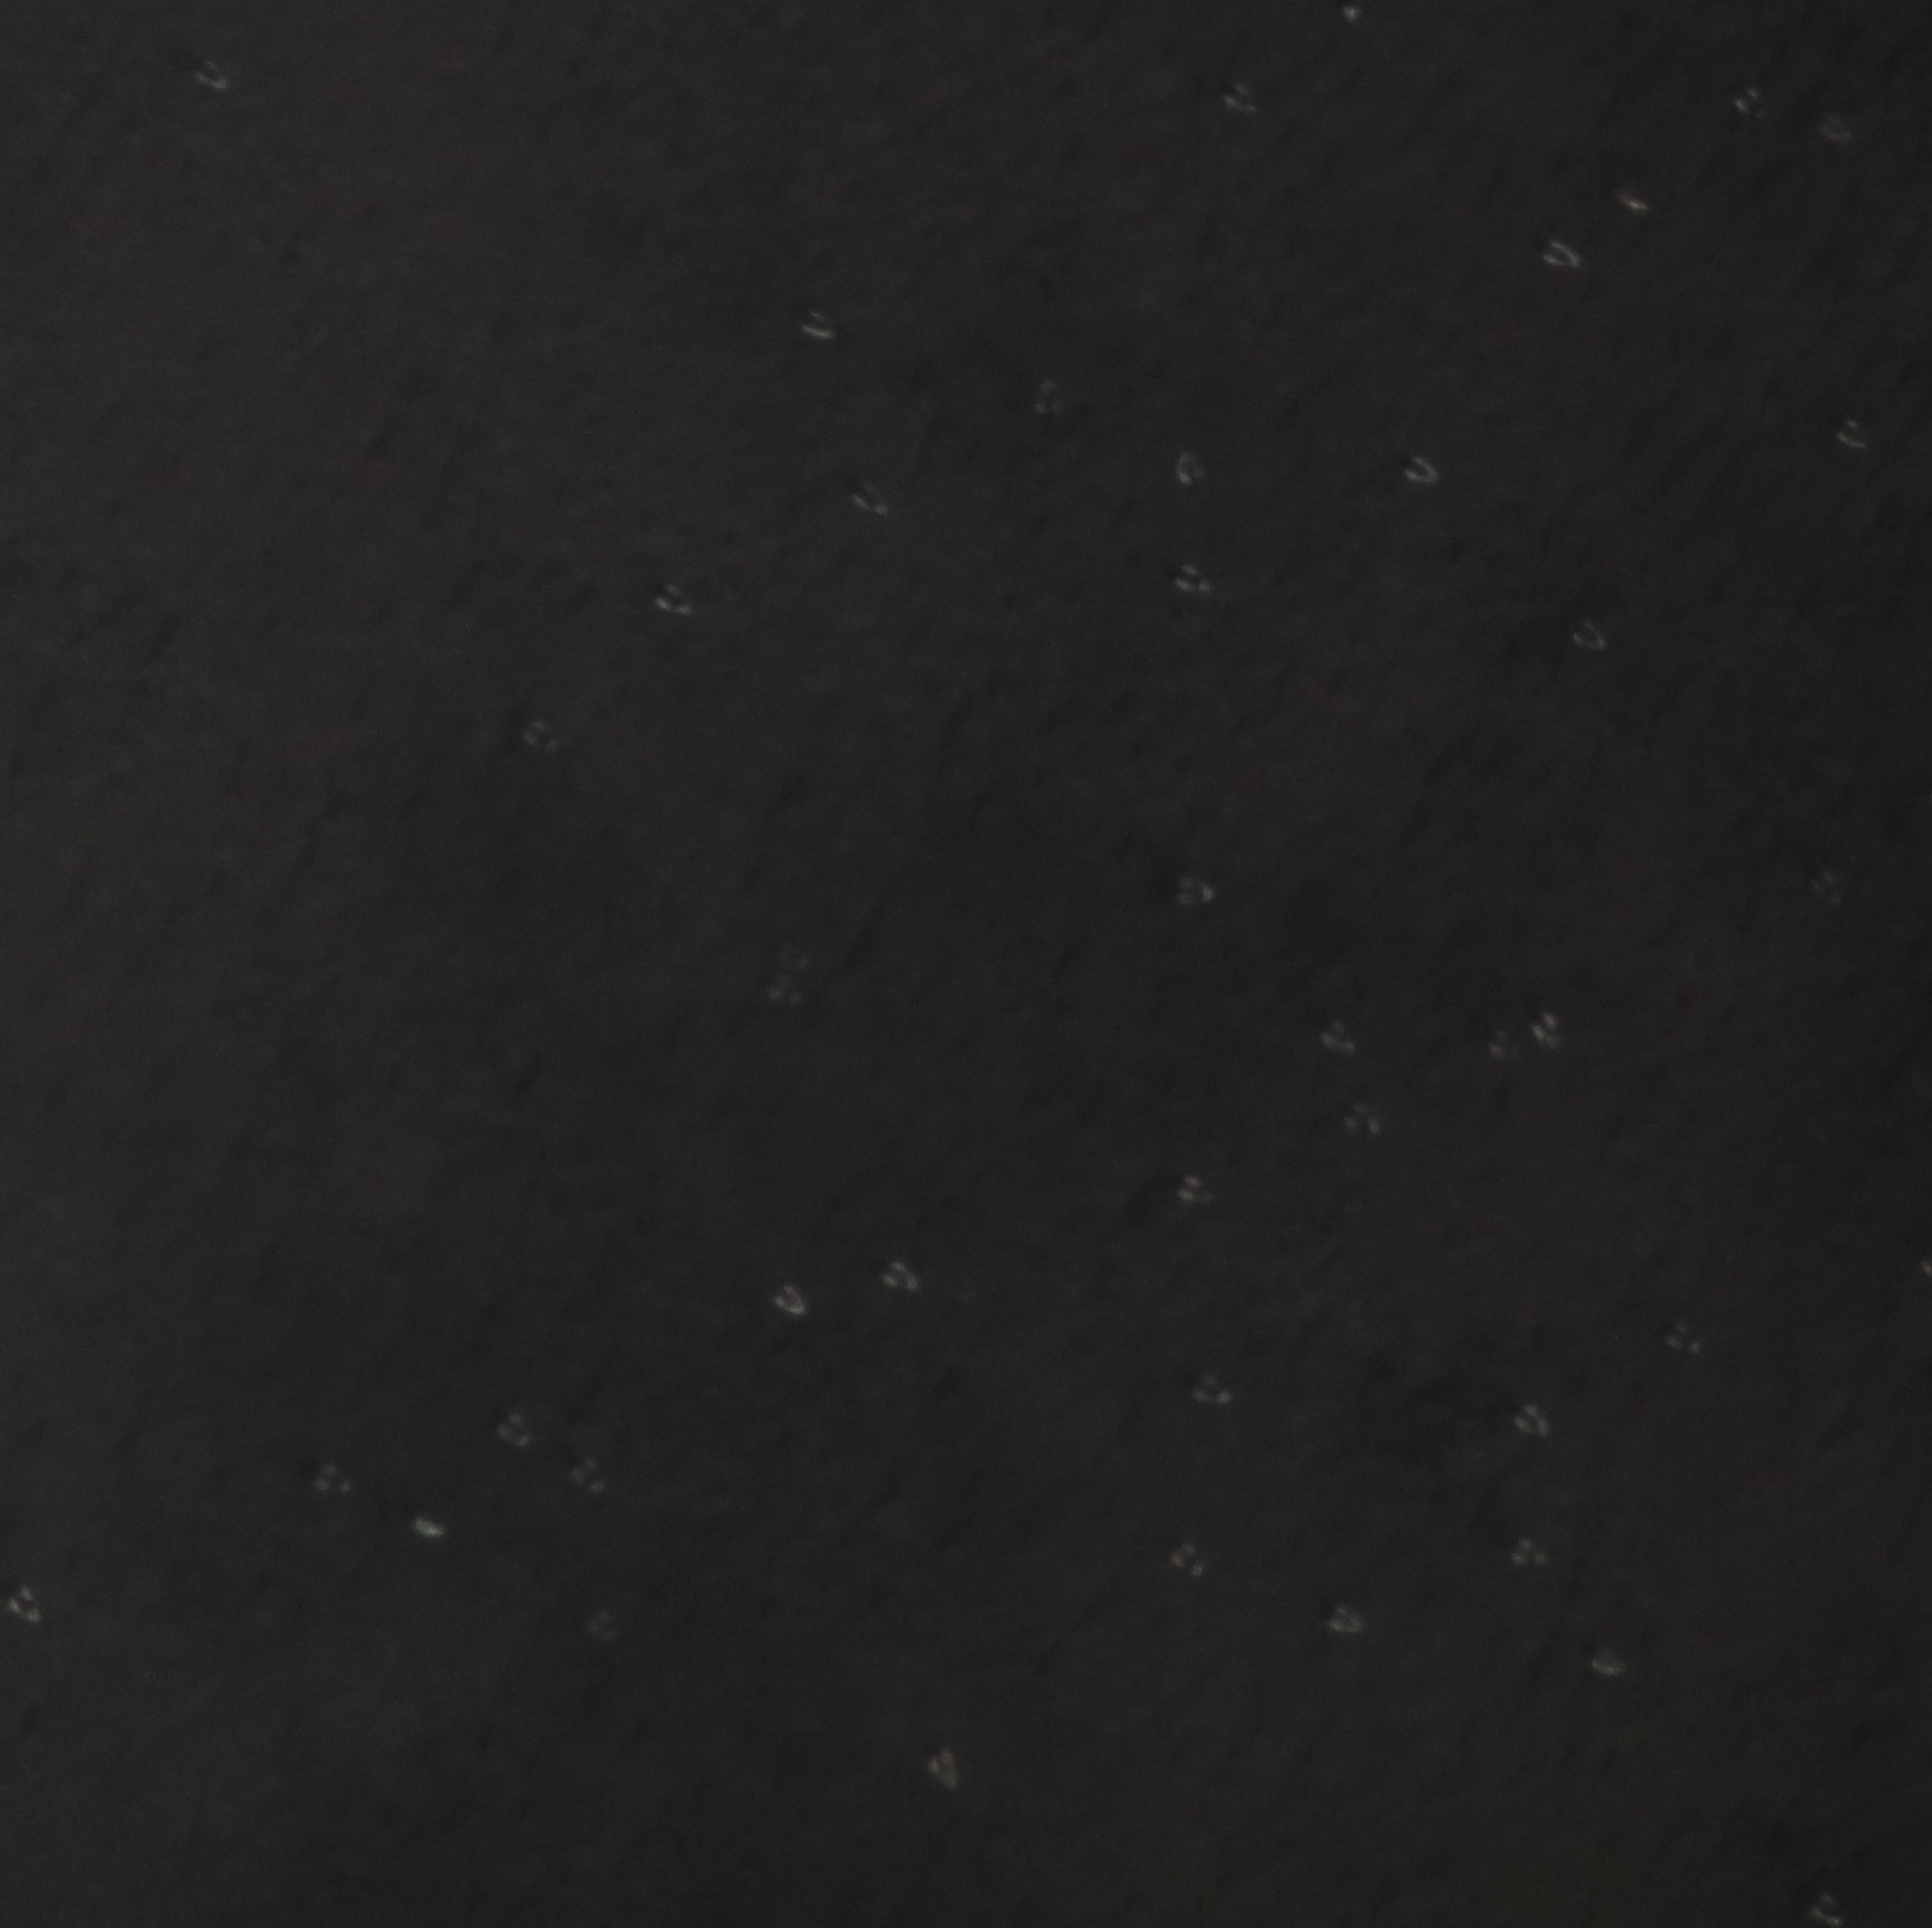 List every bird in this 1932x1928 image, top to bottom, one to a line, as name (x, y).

brant (208, 76)
brant (1241, 93)
brant (1741, 103)
brant (1839, 128)
brant (1628, 187)
brant (1565, 252)
brant (813, 325)
brant (1042, 391)
brant (1853, 428)
brant (1187, 461)
brant (1425, 472)
brant (868, 490)
brant (1191, 593)
brant (675, 597)
brant (1591, 634)
brant (537, 734)
brant (1827, 886)
brant (1212, 894)
brant (786, 982)
brant (1542, 1030)
brant (1336, 1045)
brant (1508, 1049)
brant (1365, 1108)
brant (1194, 1181)
brant (1930, 1267)
brant (896, 1271)
brant (792, 1298)
brant (1687, 1338)
brant (1223, 1390)
brant (1537, 1426)
brant (514, 1435)
brant (330, 1471)
brant (595, 1473)
brant (434, 1525)
brant (1188, 1556)
brant (1531, 1561)
brant (24, 1611)
brant (1342, 1621)
brant (604, 1626)
brant (1611, 1661)
brant (940, 1765)
brant (1827, 1907)